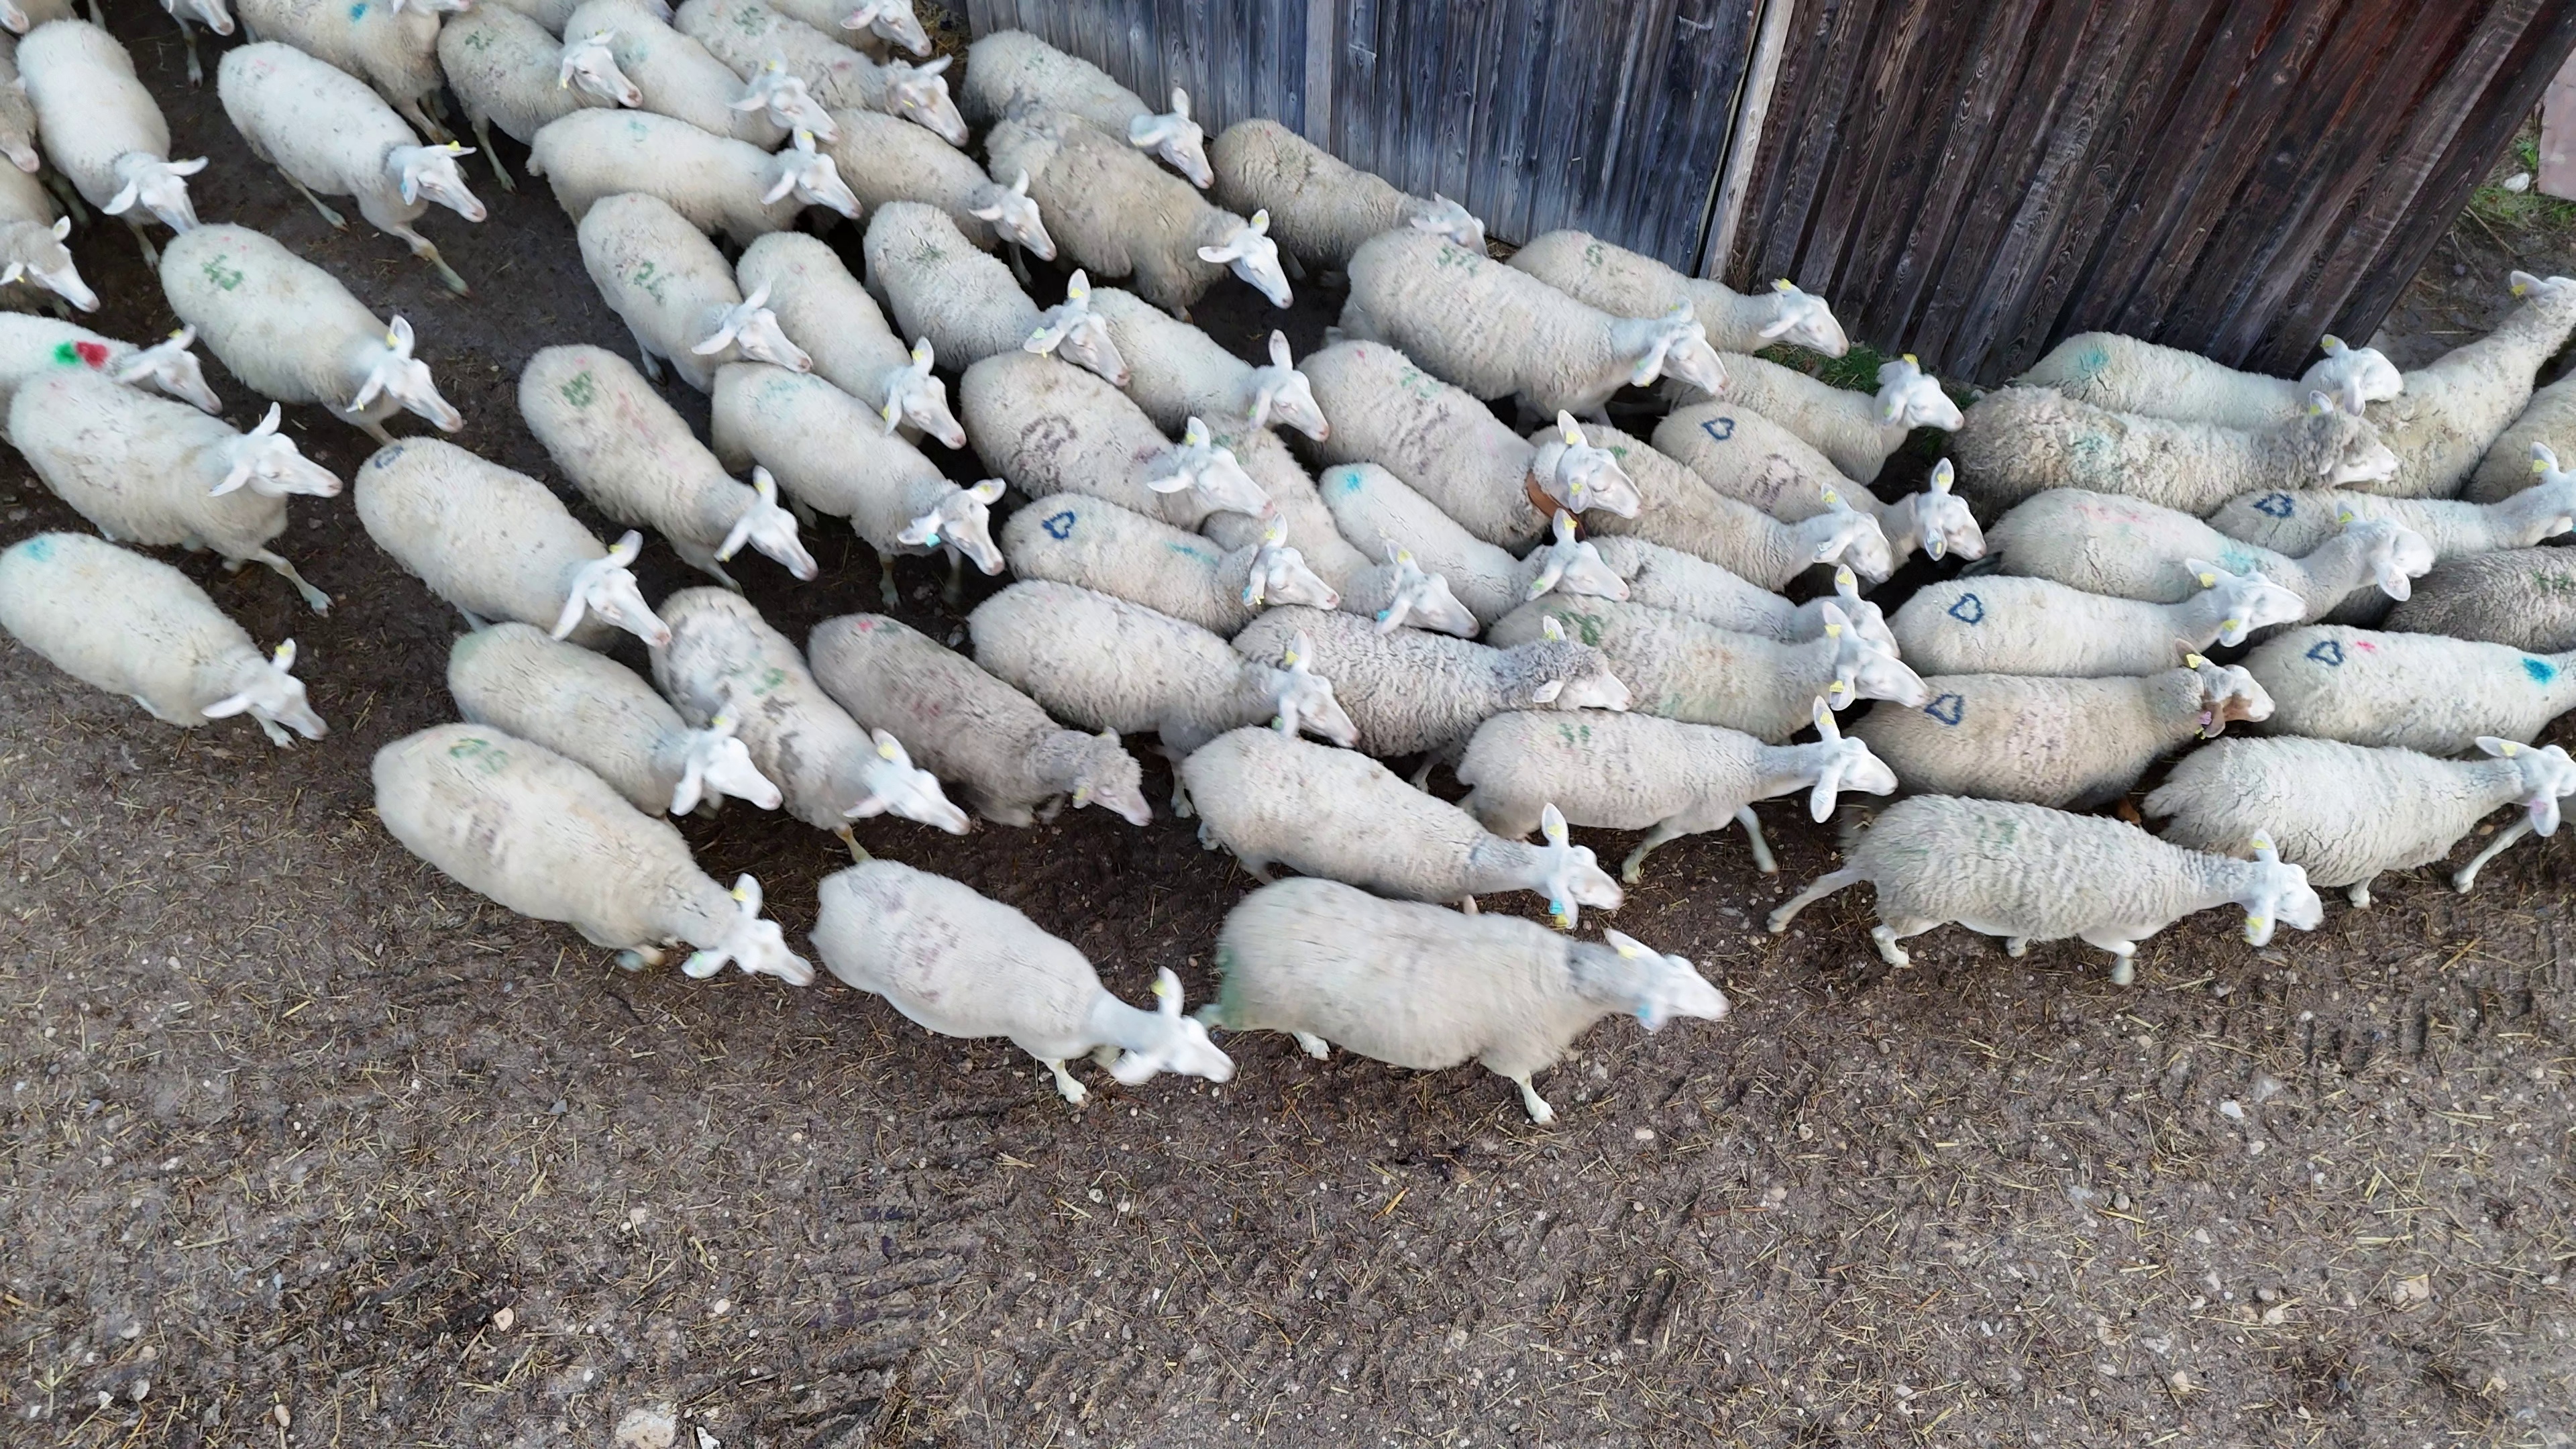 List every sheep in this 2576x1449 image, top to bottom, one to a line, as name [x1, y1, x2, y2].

sheep [234, 0, 470, 144]
sheep [563, 0, 841, 146]
sheep [673, 0, 966, 145]
sheep [763, 0, 932, 57]
sheep [438, 2, 644, 192]
sheep [20, 20, 220, 266]
sheep [963, 30, 1215, 188]
sheep [217, 43, 486, 294]
sheep [527, 93, 861, 243]
sheep [779, 111, 1057, 251]
sheep [991, 113, 1293, 308]
sheep [1208, 117, 1485, 283]
sheep [0, 125, 101, 313]
sheep [579, 194, 814, 392]
sheep [863, 204, 1129, 387]
sheep [159, 224, 463, 448]
sheep [1342, 227, 1731, 431]
sheep [1502, 230, 1848, 359]
sheep [736, 231, 964, 448]
sheep [2366, 269, 2576, 496]
sheep [1076, 288, 1330, 441]
sheep [0, 315, 225, 411]
sheep [2019, 330, 2404, 438]
sheep [517, 340, 816, 585]
sheep [1295, 340, 1644, 554]
sheep [957, 351, 1276, 527]
sheep [1658, 352, 1961, 480]
sheep [711, 363, 1009, 582]
sheep [2, 365, 344, 620]
sheep [2463, 367, 2576, 506]
sheep [1941, 385, 2398, 518]
sheep [1652, 404, 1987, 562]
sheep [1196, 413, 1479, 638]
sheep [1531, 422, 1899, 591]
sheep [355, 437, 680, 646]
sheep [2204, 440, 2576, 624]
sheep [1324, 463, 1626, 631]
sheep [1966, 488, 2432, 620]
sheep [1003, 492, 1340, 640]
sheep [3, 533, 332, 754]
sheep [1573, 537, 1901, 659]
sheep [2385, 545, 2576, 654]
sheep [1888, 559, 2307, 676]
sheep [970, 580, 1361, 751]
sheep [653, 587, 968, 857]
sheep [1486, 599, 1927, 741]
sheep [1231, 604, 1629, 789]
sheep [808, 612, 1150, 830]
sheep [450, 624, 783, 814]
sheep [2242, 624, 2576, 758]
sheep [1844, 636, 2276, 820]
sheep [1458, 697, 1898, 883]
sheep [371, 724, 814, 990]
sheep [1181, 727, 1624, 927]
sheep [2143, 735, 2576, 910]
sheep [1768, 793, 2325, 985]
sheep [808, 861, 1236, 1107]
sheep [1195, 877, 1731, 1123]